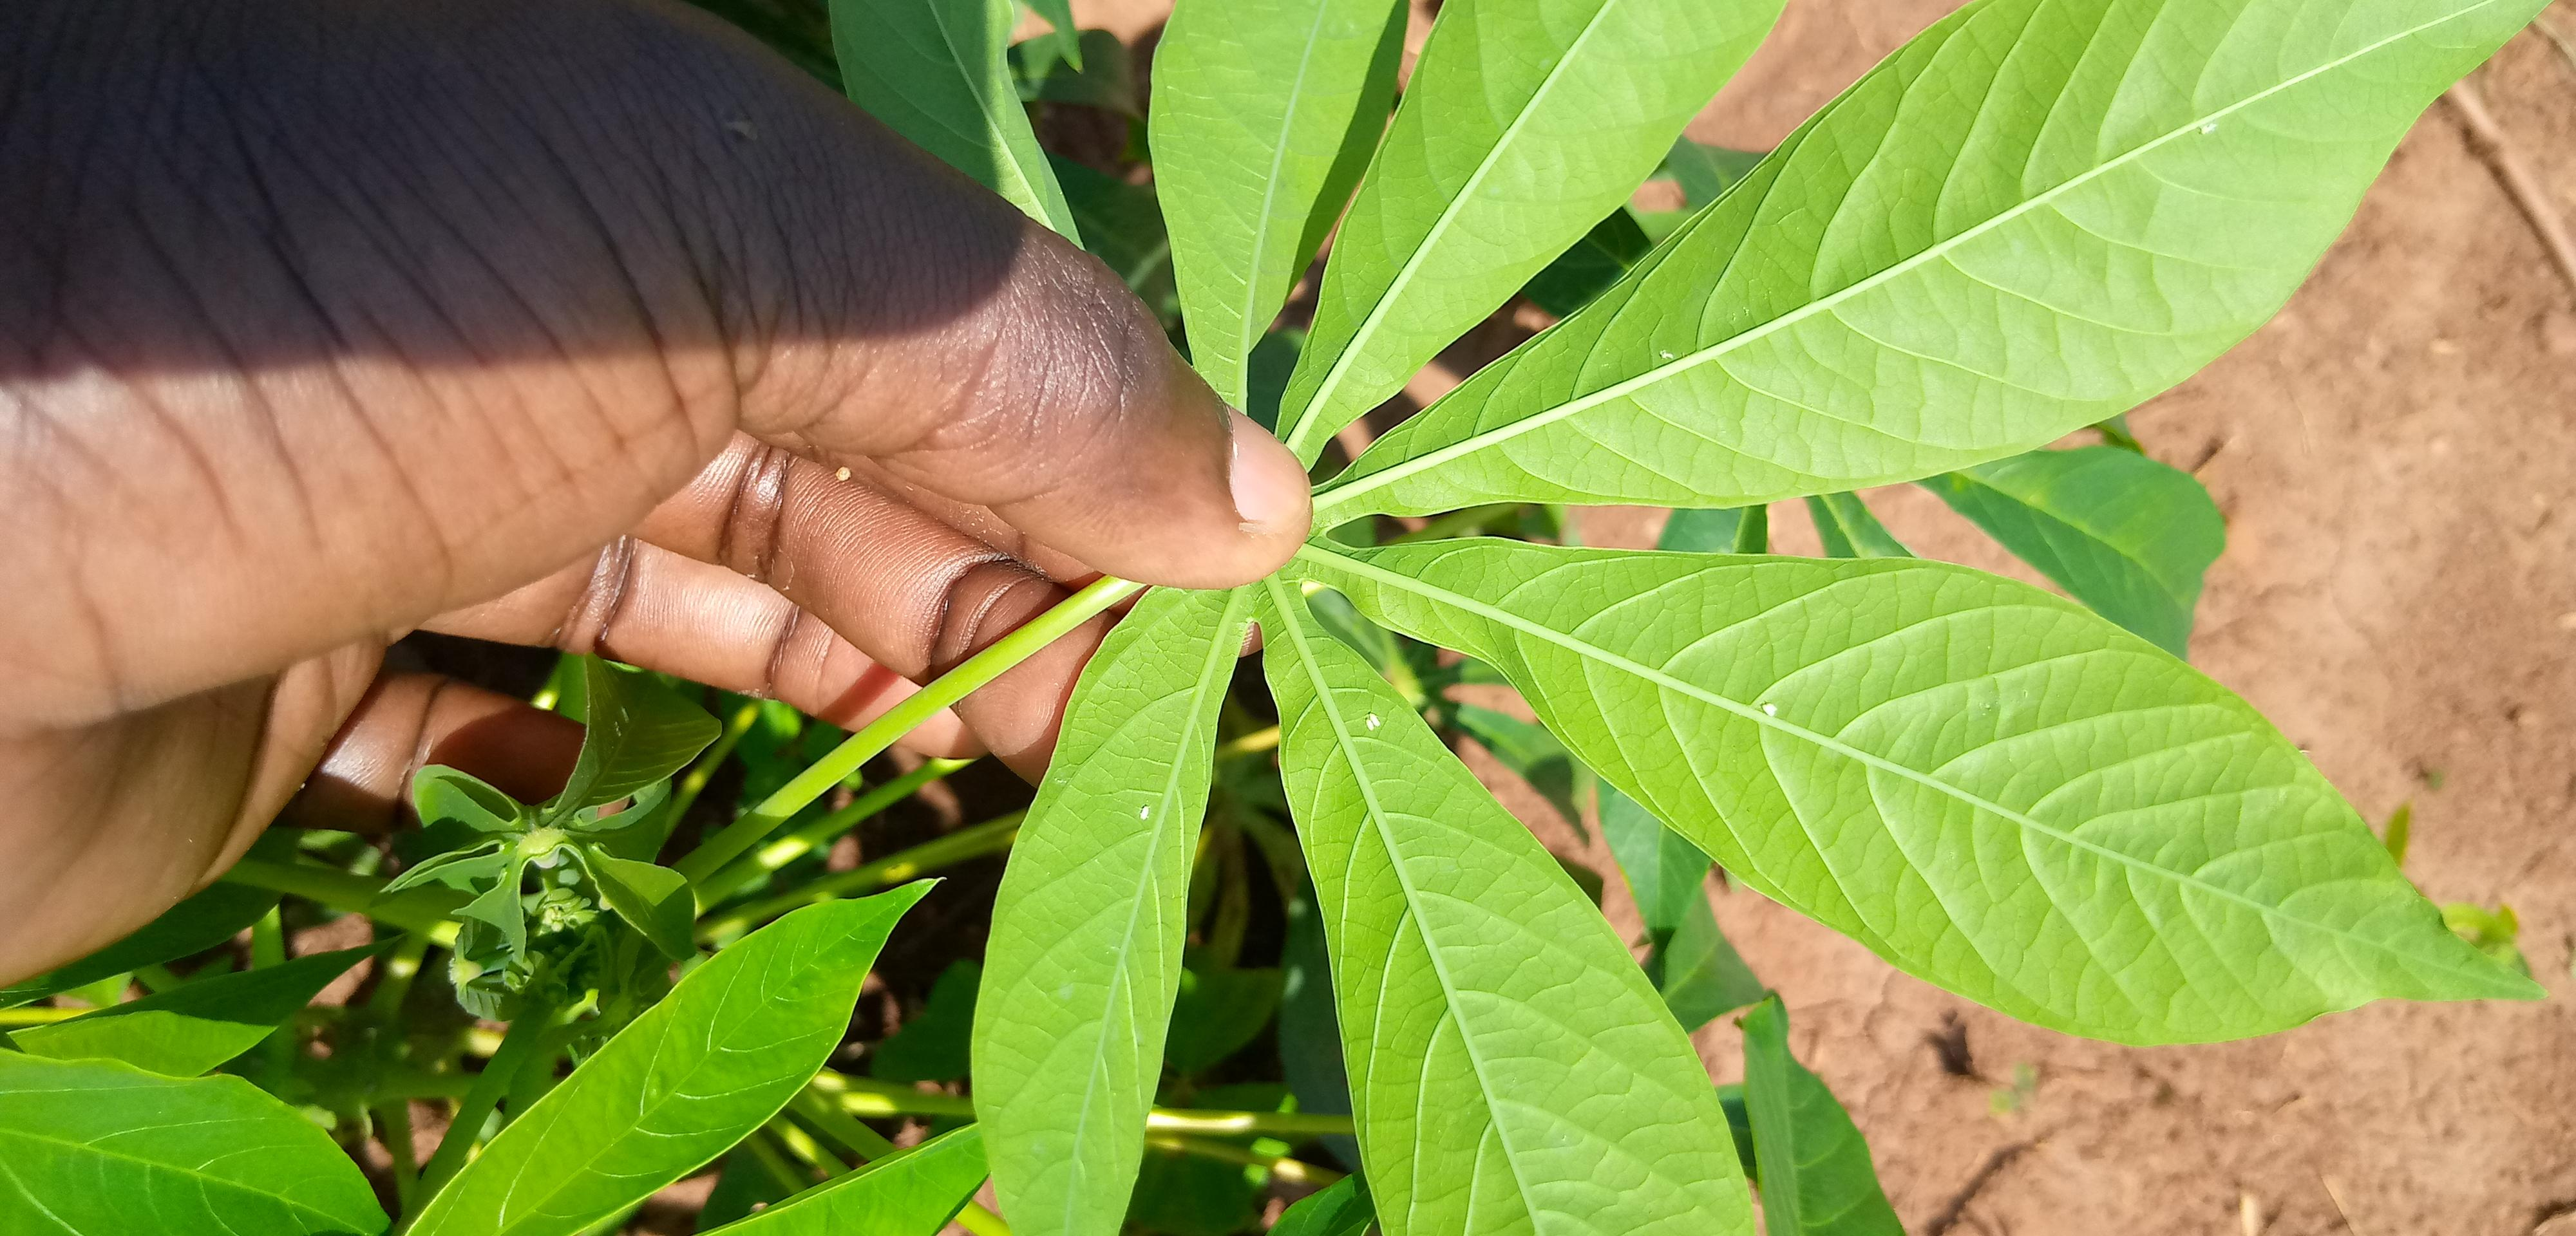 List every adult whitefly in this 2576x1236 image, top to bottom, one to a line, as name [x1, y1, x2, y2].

whitefly [2197, 117, 2223, 142]
whitefly [1658, 345, 1678, 366]
whitefly [1759, 697, 1782, 720]
whitefly [1363, 709, 1383, 734]
whitefly [1135, 801, 1158, 828]